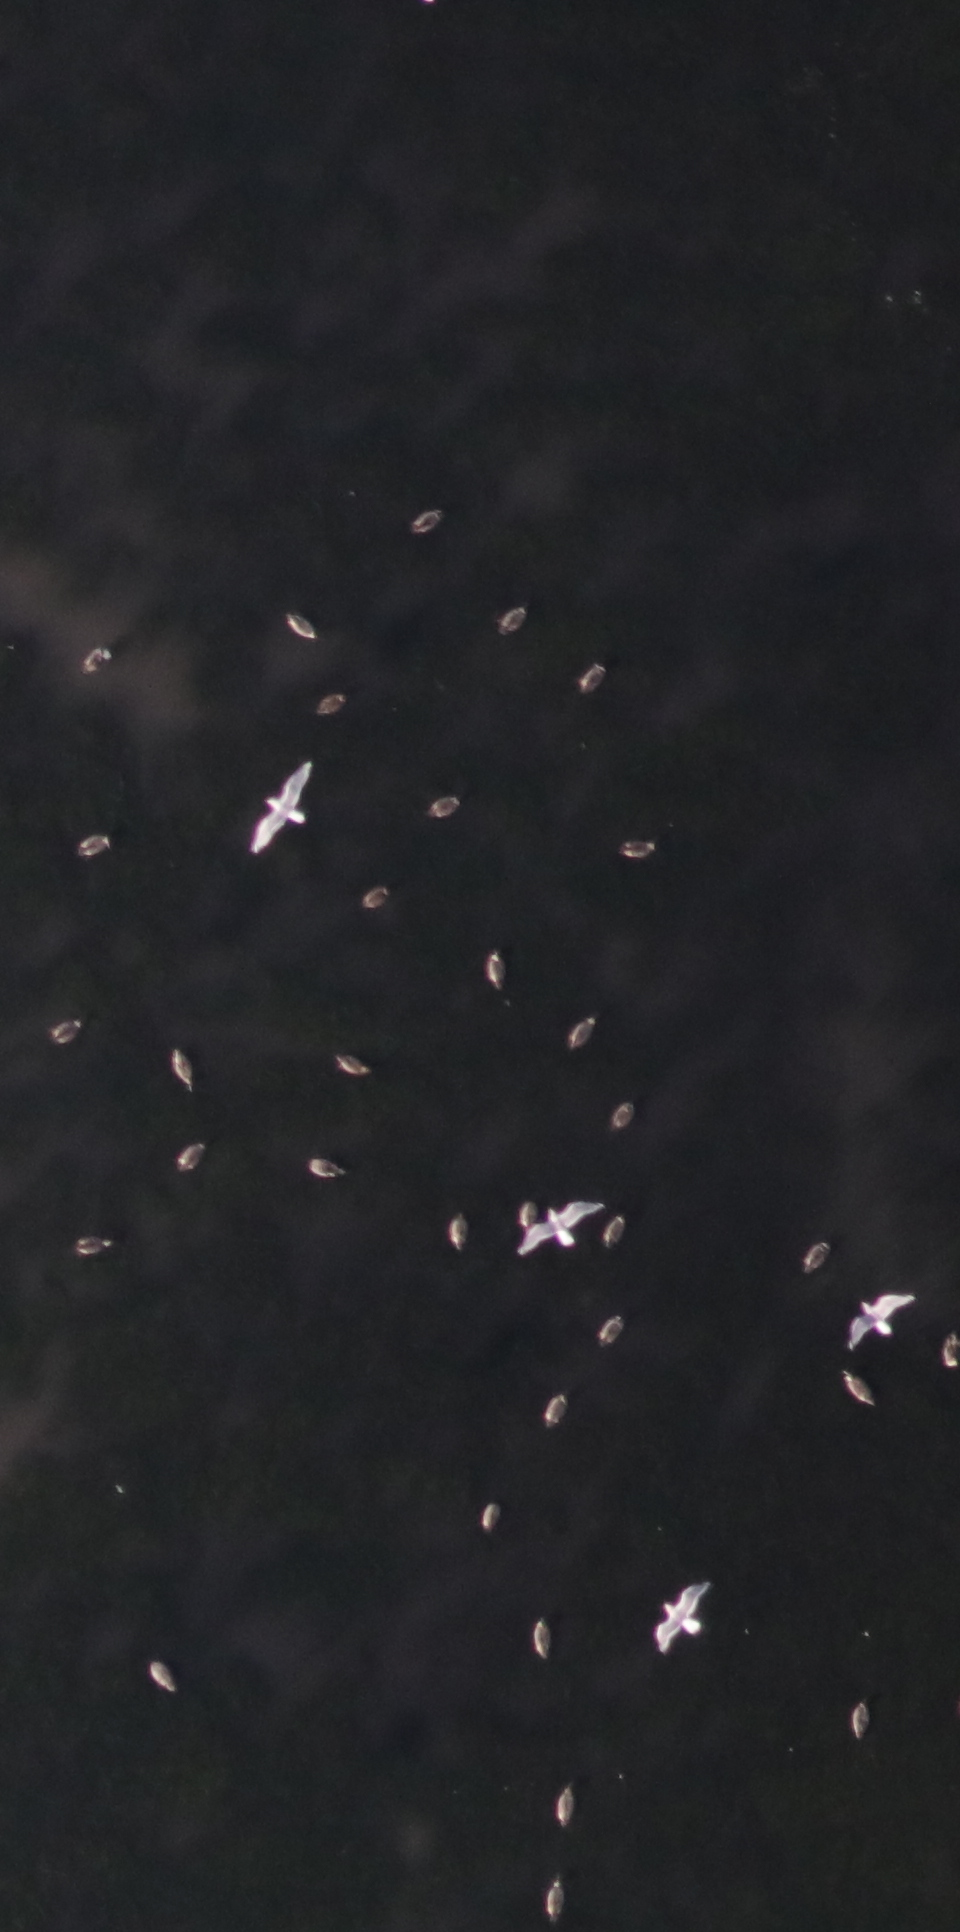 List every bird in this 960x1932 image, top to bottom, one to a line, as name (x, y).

other bird (424, 523)
other bird (300, 620)
other bird (511, 620)
other bird (91, 660)
other bird (587, 681)
other bird (326, 711)
other bird (448, 804)
gull (282, 805)
other bird (95, 835)
other bird (635, 848)
other bird (376, 890)
other bird (501, 970)
other bird (583, 1038)
other bird (61, 1040)
other bird (351, 1065)
other bird (185, 1068)
other bird (623, 1121)
other bird (190, 1158)
other bird (325, 1168)
other bird (530, 1208)
gull (561, 1225)
other bird (612, 1229)
other bird (462, 1236)
other bird (90, 1249)
other bird (811, 1250)
gull (881, 1317)
other bird (611, 1332)
other bird (863, 1375)
other bird (549, 1412)
other bird (498, 1516)
gull (678, 1616)
other bird (538, 1626)
other bird (168, 1672)
other bird (868, 1715)
other bird (567, 1805)
other bird (560, 1899)